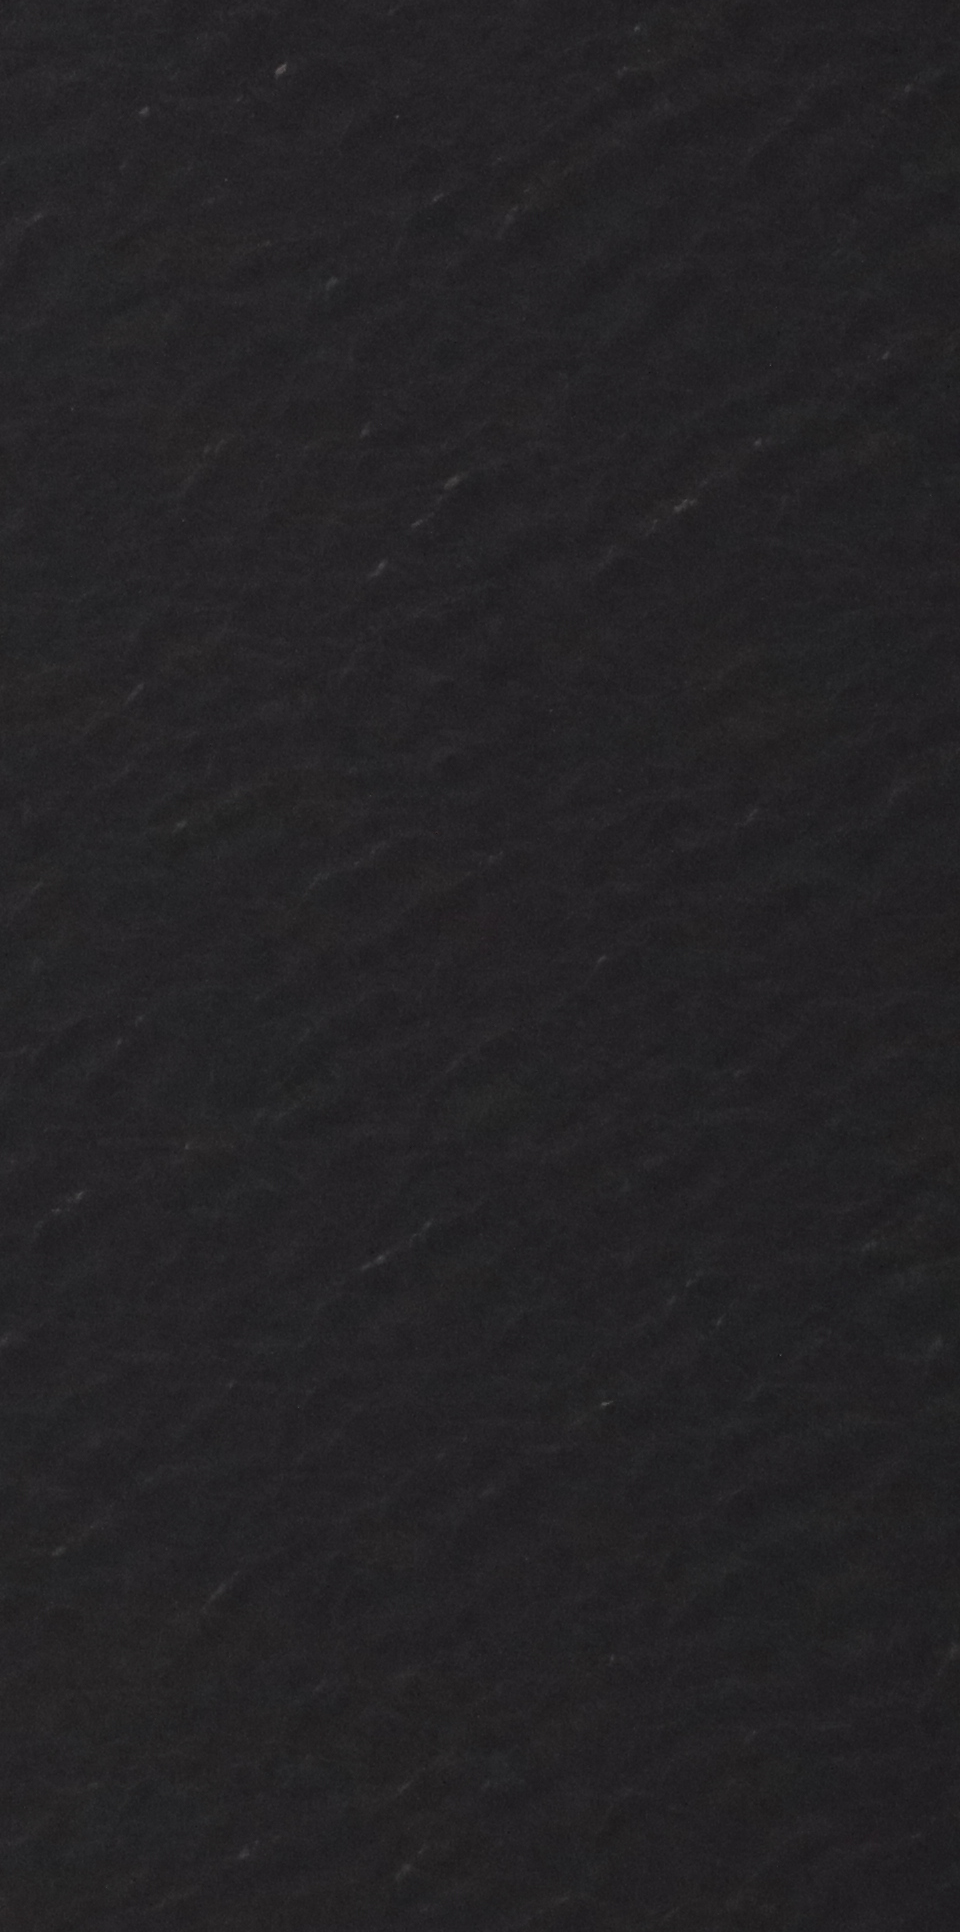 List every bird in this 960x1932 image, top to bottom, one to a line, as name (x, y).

None